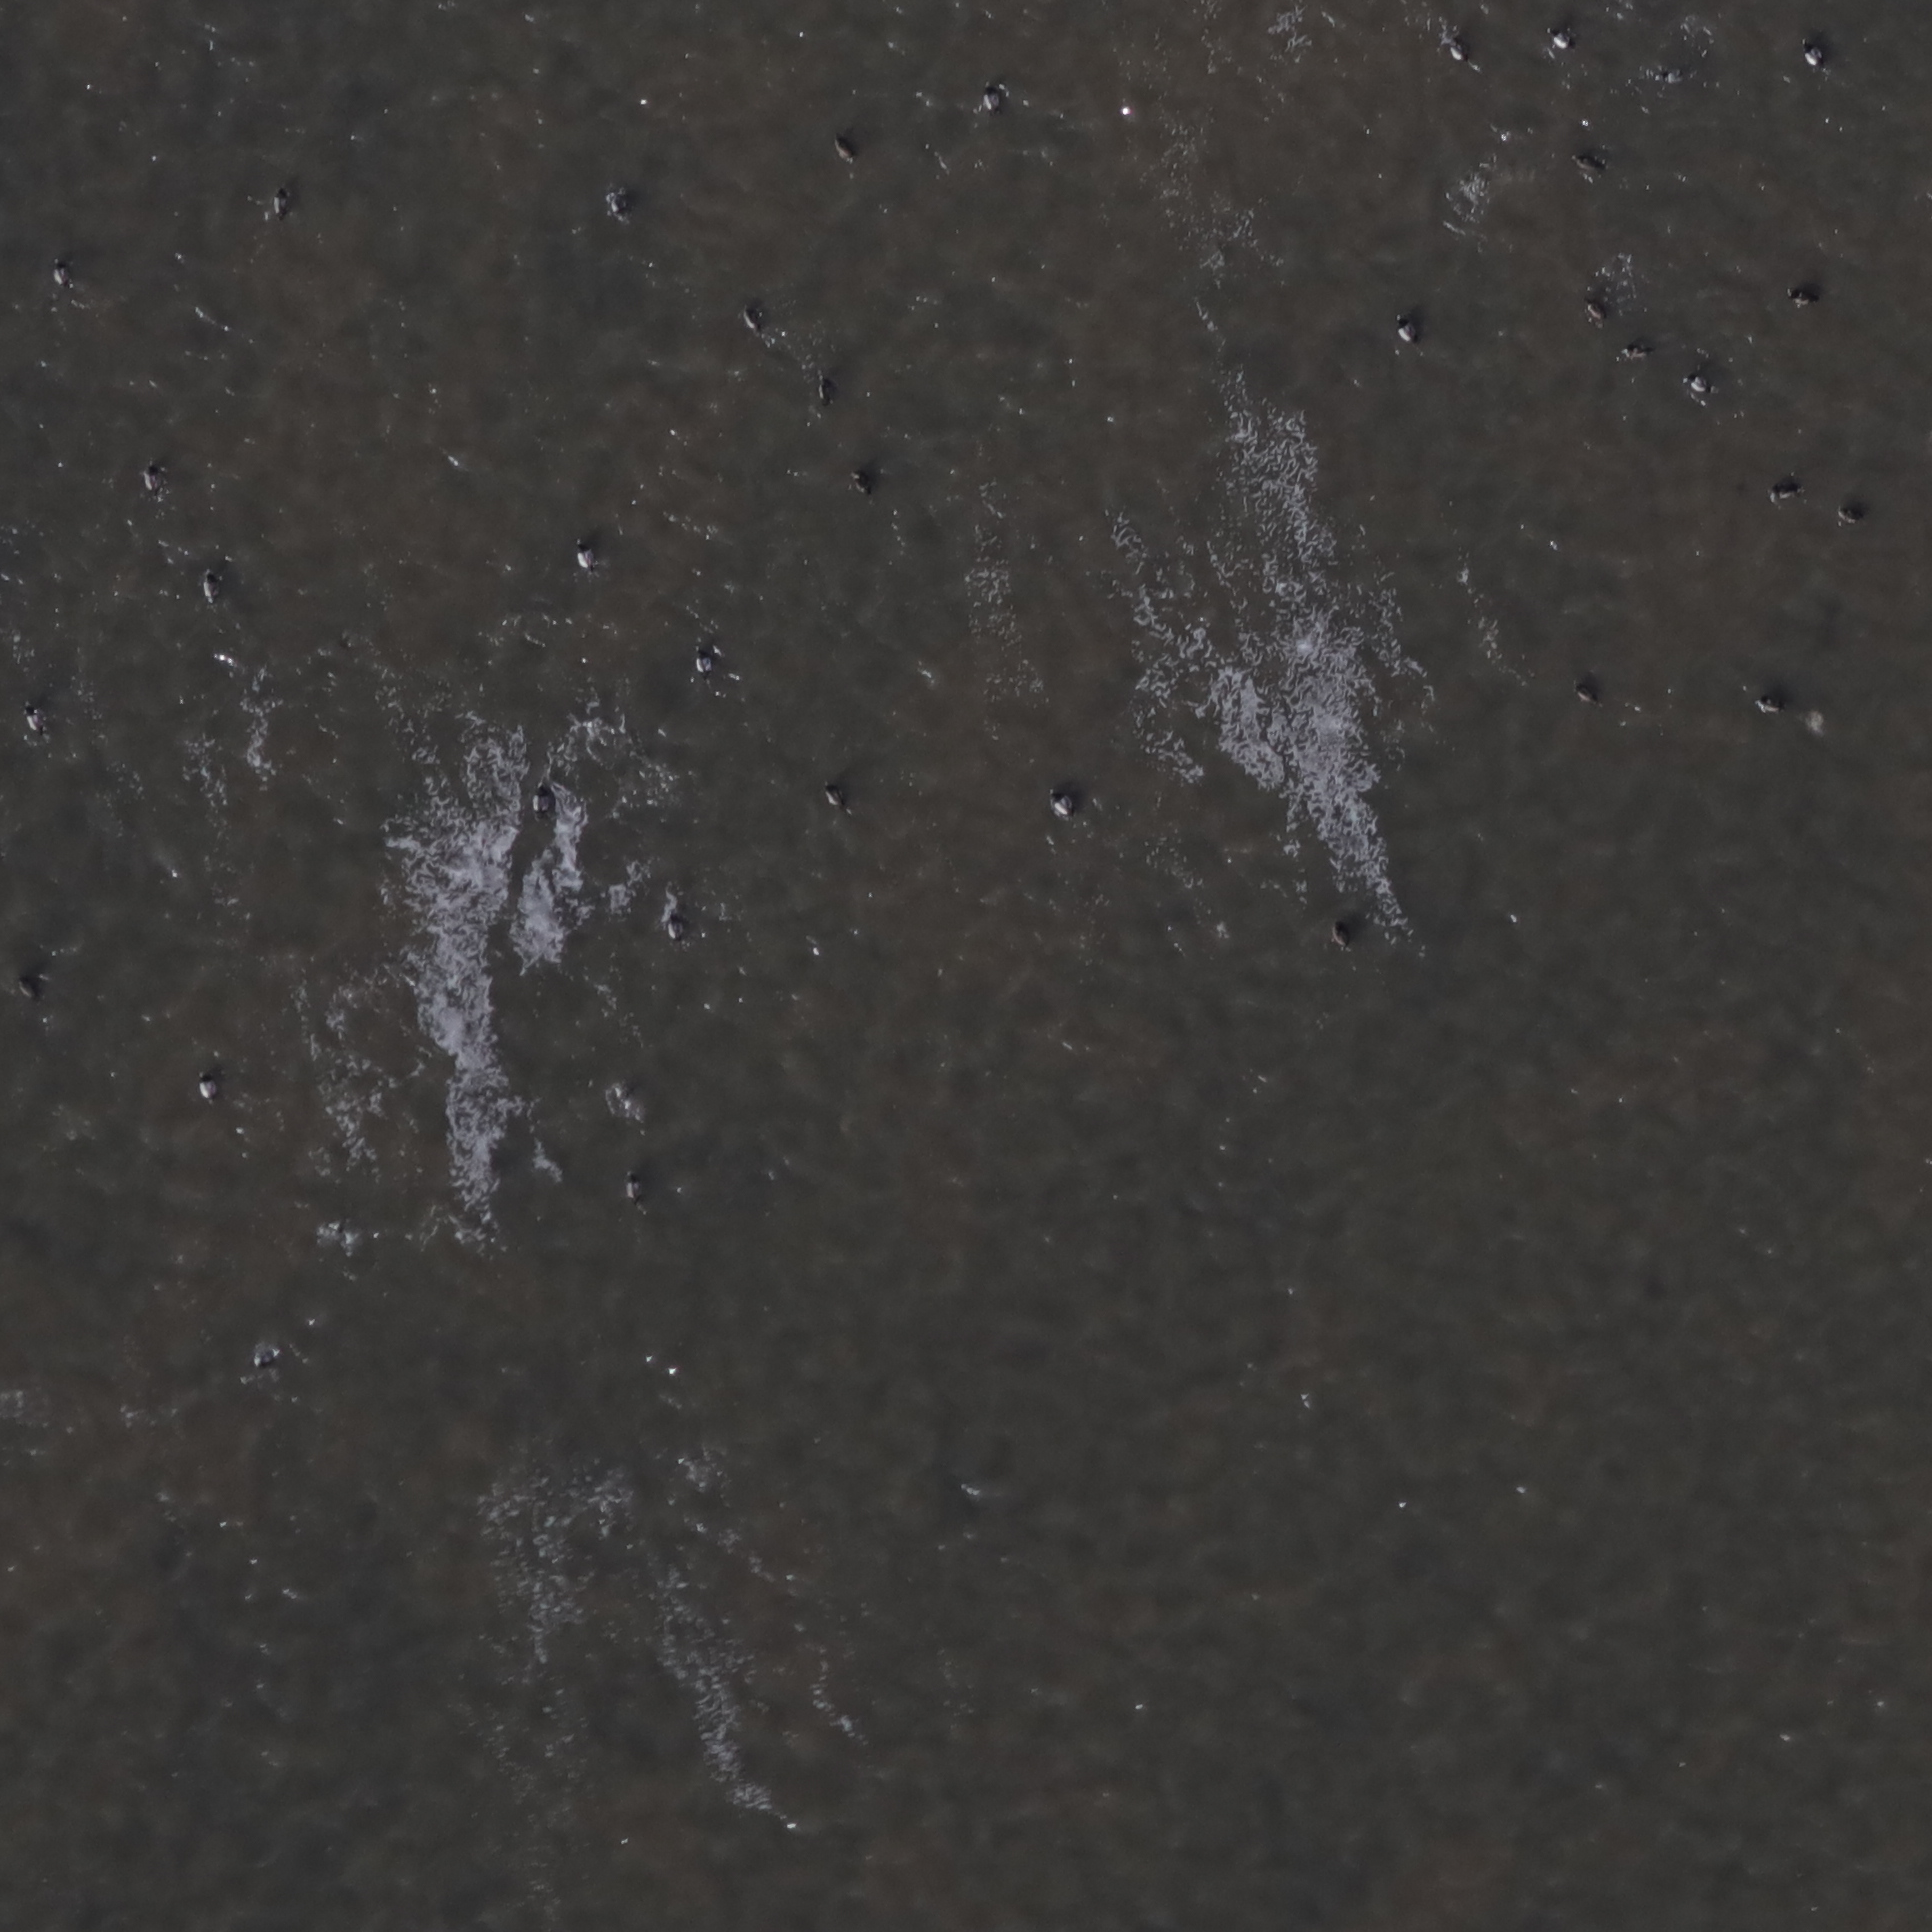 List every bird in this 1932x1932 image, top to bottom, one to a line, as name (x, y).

other bird (1564, 35)
other bird (1808, 51)
other bird (1459, 54)
other bird (996, 99)
other bird (842, 148)
other bird (1588, 162)
other bird (278, 203)
other bird (616, 203)
other bird (59, 276)
other bird (1806, 294)
other bird (1593, 312)
other bird (756, 318)
other bird (1402, 330)
other bird (1636, 350)
other bird (1697, 381)
other bird (822, 388)
other bird (150, 475)
other bird (860, 480)
other bird (1779, 489)
other bird (1843, 515)
other bird (586, 556)
other bird (211, 585)
other bird (705, 657)
other bird (1586, 693)
other bird (1765, 701)
other bird (32, 717)
other bird (832, 790)
other bird (546, 797)
other bird (1056, 802)
other bird (677, 933)
other bird (1343, 934)
other bird (27, 984)
other bird (205, 1084)
other bird (636, 1197)
other bird (266, 1354)